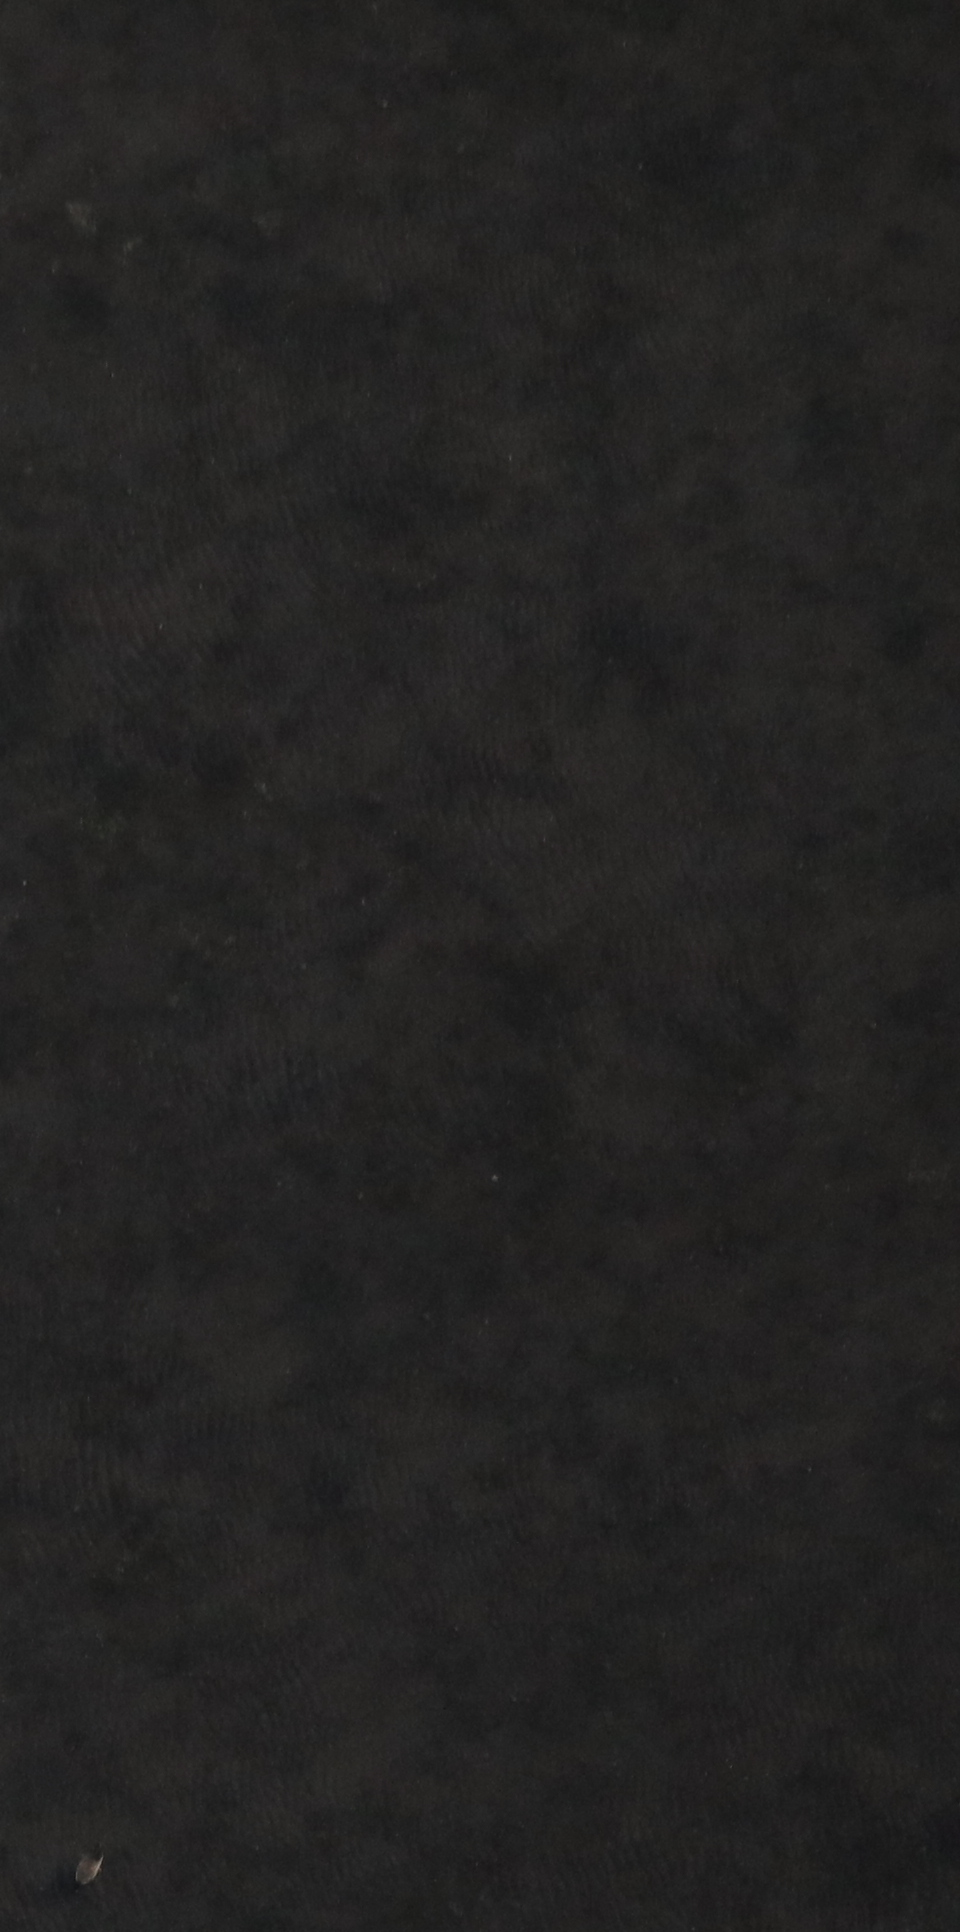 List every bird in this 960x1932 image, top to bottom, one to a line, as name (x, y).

Canada goose (88, 1868)